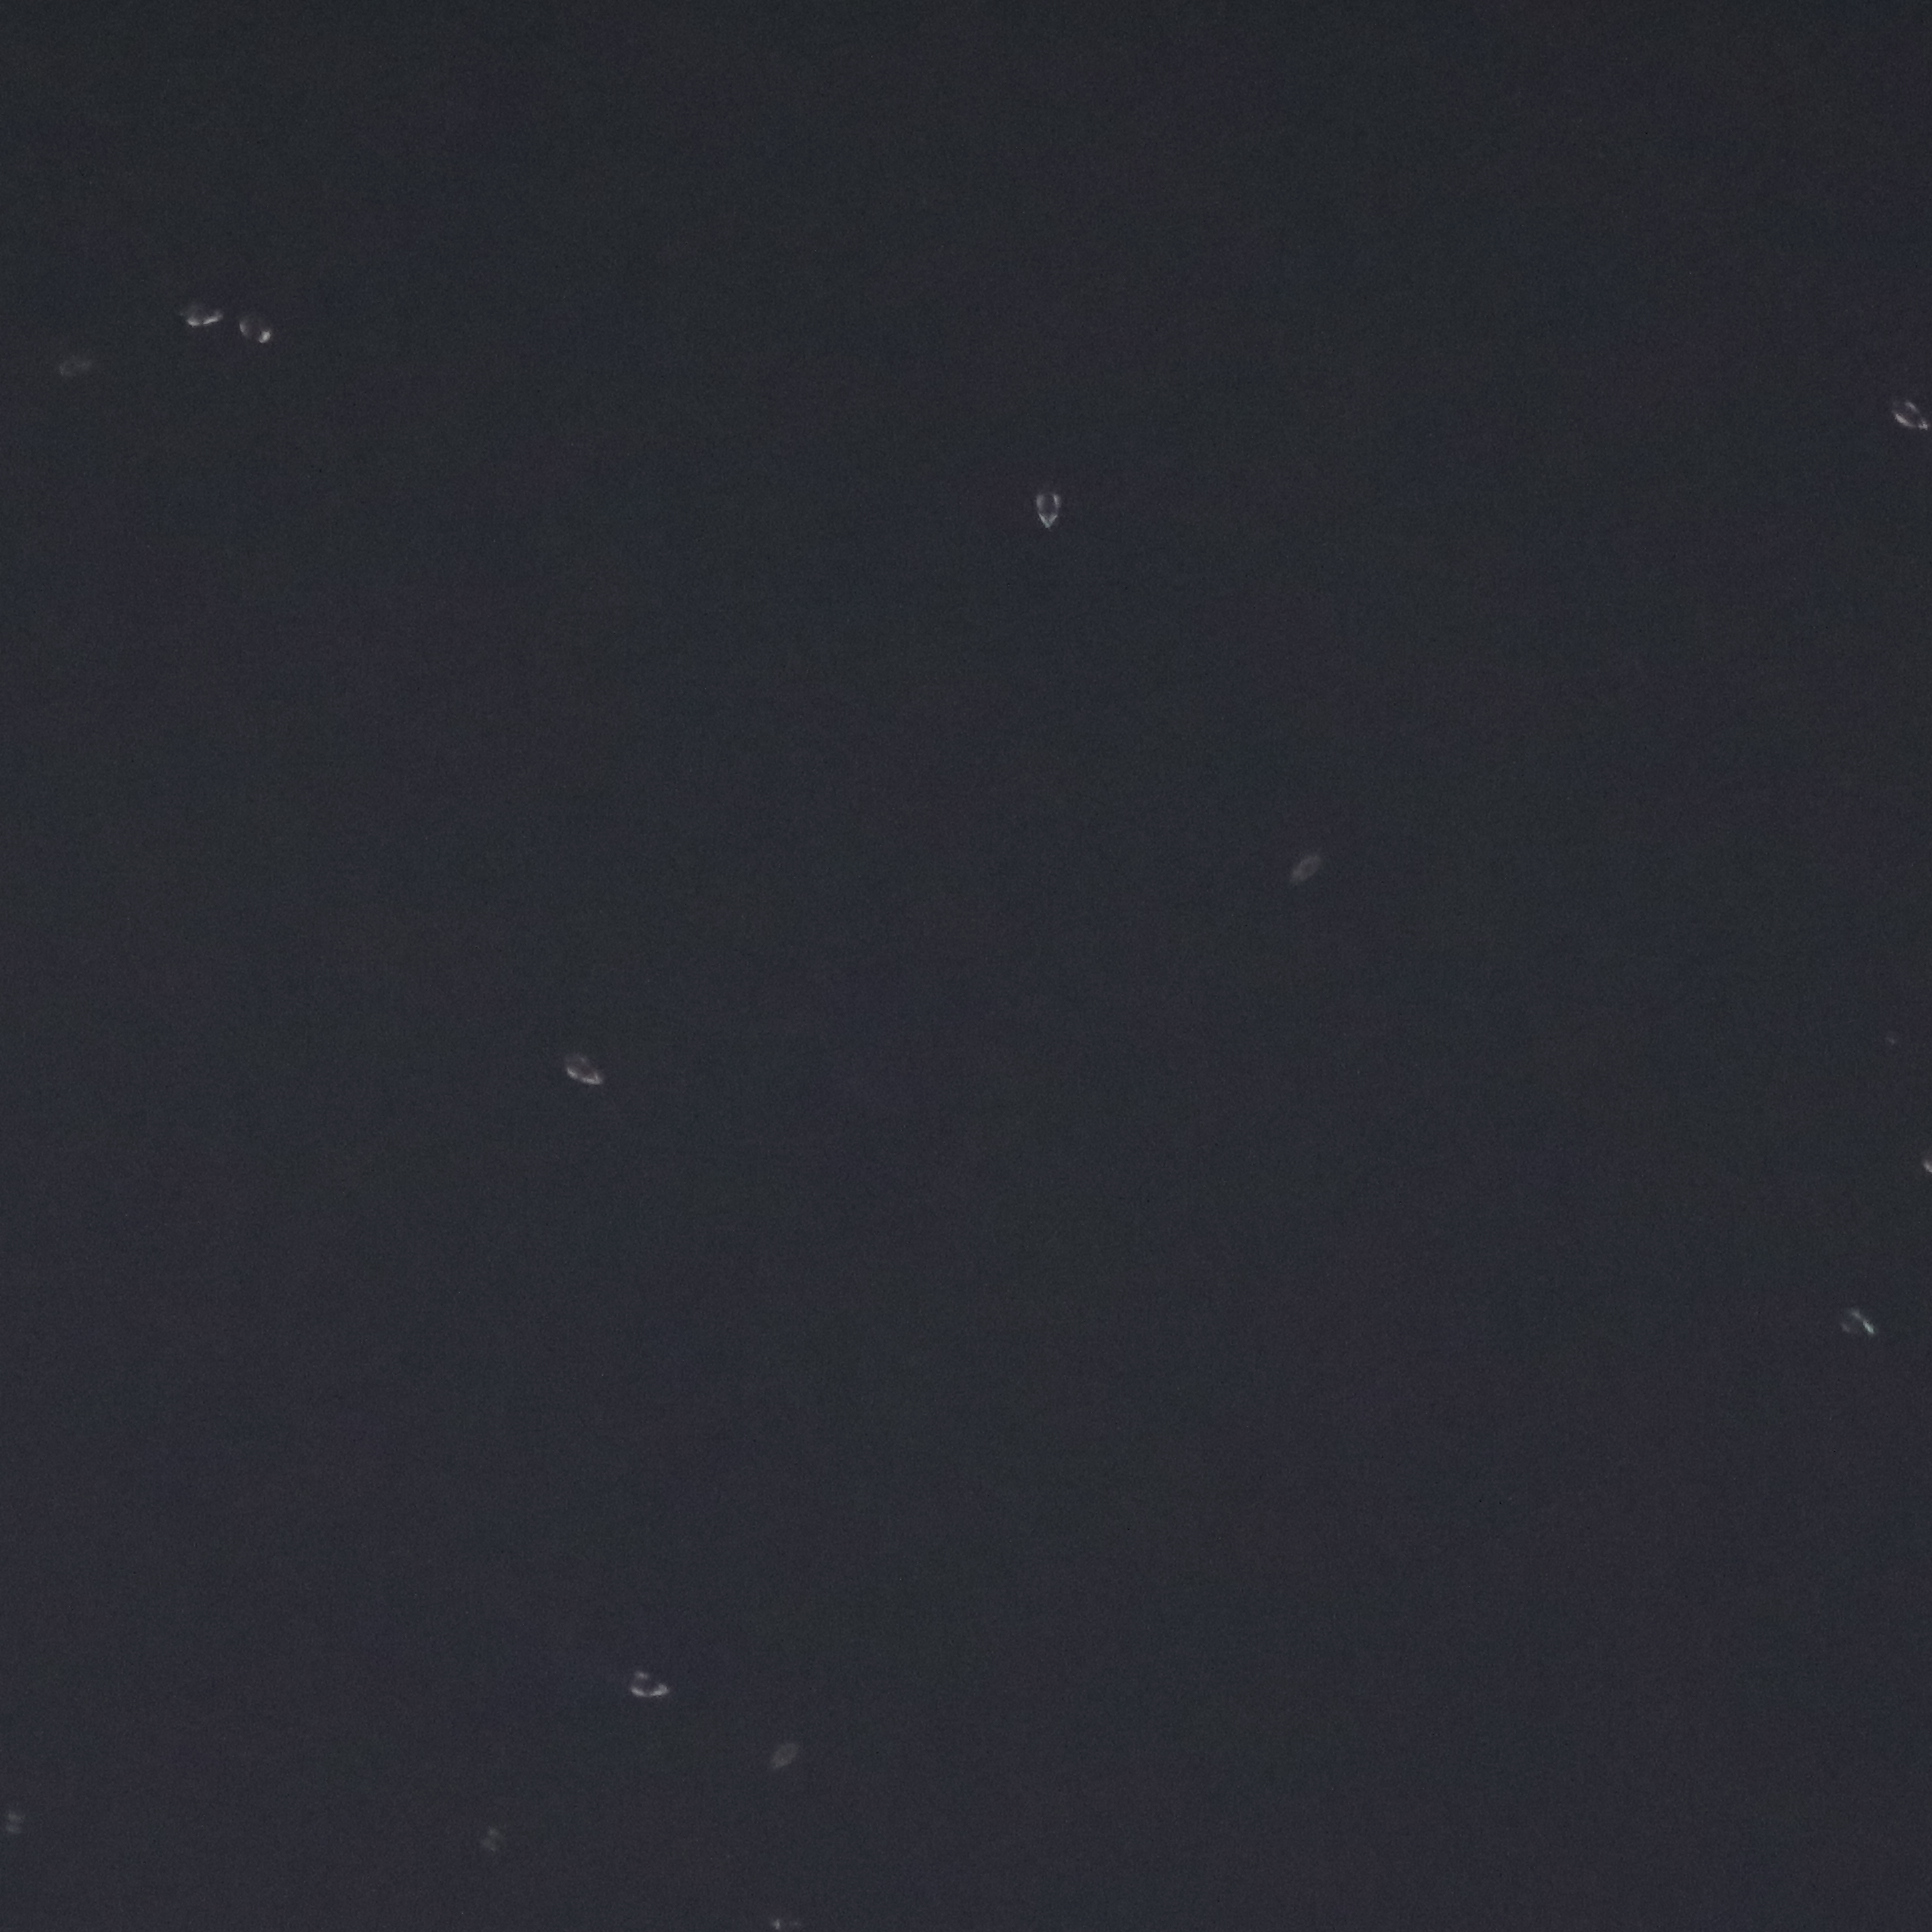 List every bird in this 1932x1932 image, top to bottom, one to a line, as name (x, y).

brant (199, 313)
brant (259, 327)
brant (73, 365)
brant (1908, 414)
brant (1046, 506)
brant (1307, 862)
brant (586, 1064)
brant (1851, 1322)
brant (645, 1684)
brant (792, 1743)
brant (11, 1824)
brant (497, 1841)
brant (785, 1920)